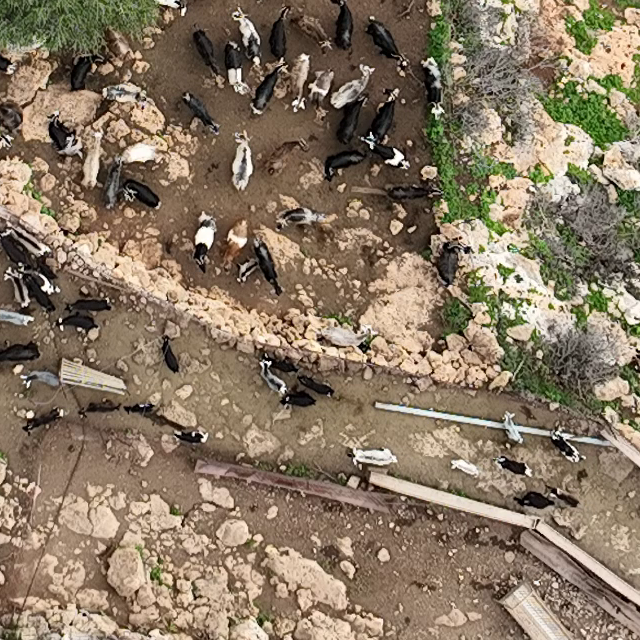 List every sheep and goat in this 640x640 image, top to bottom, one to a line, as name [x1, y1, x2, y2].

goat [150, 0, 188, 17]
goat [330, 0, 354, 50]
goat [269, 5, 292, 59]
goat [233, 8, 261, 60]
goat [292, 14, 333, 57]
goat [367, 19, 410, 71]
goat [105, 28, 134, 62]
goat [192, 28, 224, 87]
goat [222, 40, 249, 95]
goat [0, 43, 15, 75]
goat [291, 53, 311, 111]
goat [69, 54, 107, 90]
goat [250, 59, 288, 112]
goat [421, 60, 445, 119]
goat [330, 66, 374, 109]
goat [308, 69, 334, 106]
goat [101, 83, 148, 110]
goat [368, 89, 398, 143]
goat [180, 92, 219, 135]
goat [337, 93, 368, 142]
goat [0, 95, 24, 130]
goat [46, 110, 81, 156]
goat [80, 128, 103, 188]
goat [233, 129, 252, 191]
goat [361, 132, 410, 170]
goat [0, 135, 10, 165]
goat [266, 138, 310, 176]
goat [118, 144, 160, 162]
goat [322, 151, 367, 179]
goat [101, 157, 123, 206]
goat [122, 179, 161, 210]
goat [387, 185, 443, 201]
goat [276, 208, 325, 231]
goat [192, 219, 217, 274]
goat [223, 219, 247, 277]
goat [7, 220, 48, 256]
goat [0, 227, 38, 269]
goat [252, 236, 283, 296]
goat [437, 241, 459, 288]
goat [34, 254, 58, 277]
goat [237, 257, 259, 281]
goat [0, 267, 30, 306]
goat [31, 272, 55, 294]
goat [23, 275, 54, 312]
goat [63, 299, 109, 309]
goat [0, 306, 35, 327]
goat [54, 314, 98, 332]
goat [319, 323, 378, 347]
goat [160, 336, 180, 373]
goat [0, 342, 36, 374]
goat [261, 352, 297, 374]
goat [258, 361, 287, 393]
goat [19, 371, 60, 385]
goat [297, 375, 335, 397]
goat [281, 392, 317, 406]
goat [76, 399, 121, 415]
goat [122, 403, 154, 412]
goat [21, 407, 64, 432]
goat [502, 410, 524, 443]
goat [550, 423, 585, 463]
goat [173, 430, 210, 444]
goat [346, 447, 398, 466]
goat [492, 455, 532, 478]
goat [450, 458, 478, 477]
goat [545, 484, 579, 507]
goat [512, 489, 555, 509]